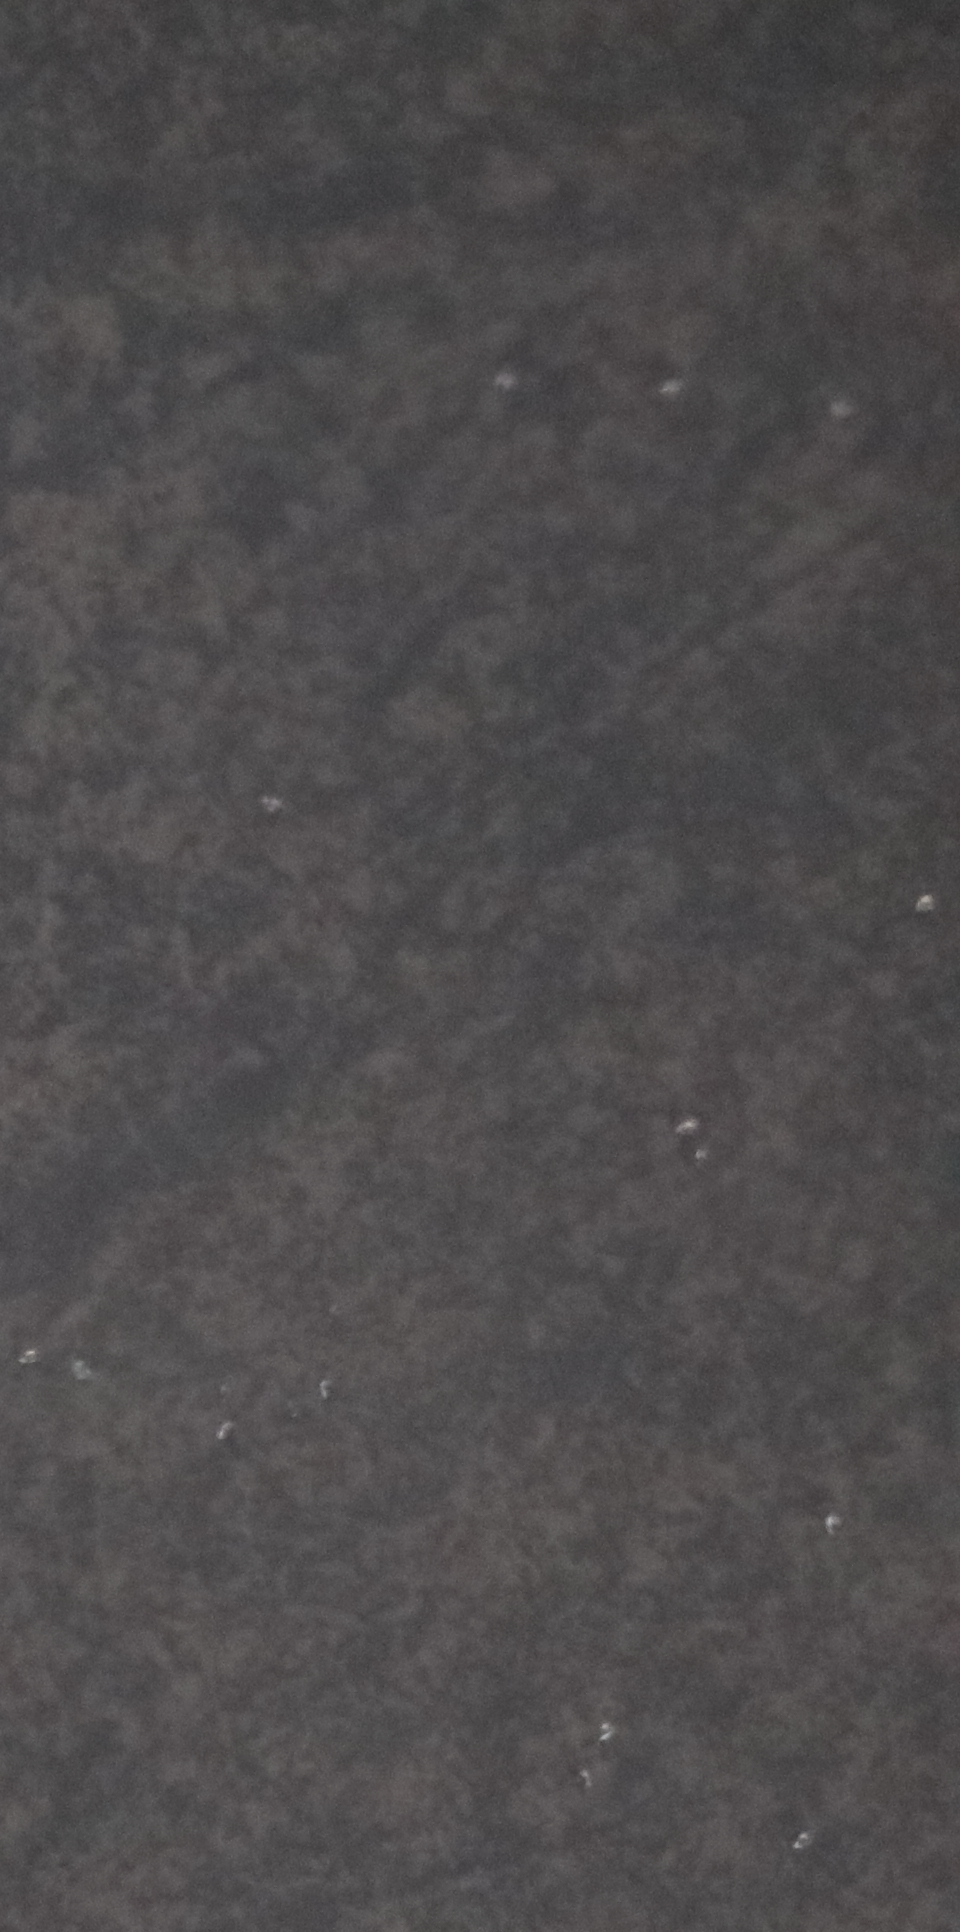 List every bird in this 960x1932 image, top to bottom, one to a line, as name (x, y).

brant (506, 374)
brant (671, 381)
brant (844, 410)
brant (276, 806)
brant (926, 900)
brant (683, 1122)
brant (27, 1358)
brant (85, 1368)
brant (329, 1379)
brant (232, 1426)
brant (831, 1524)
brant (604, 1735)
brant (586, 1776)
brant (812, 1838)